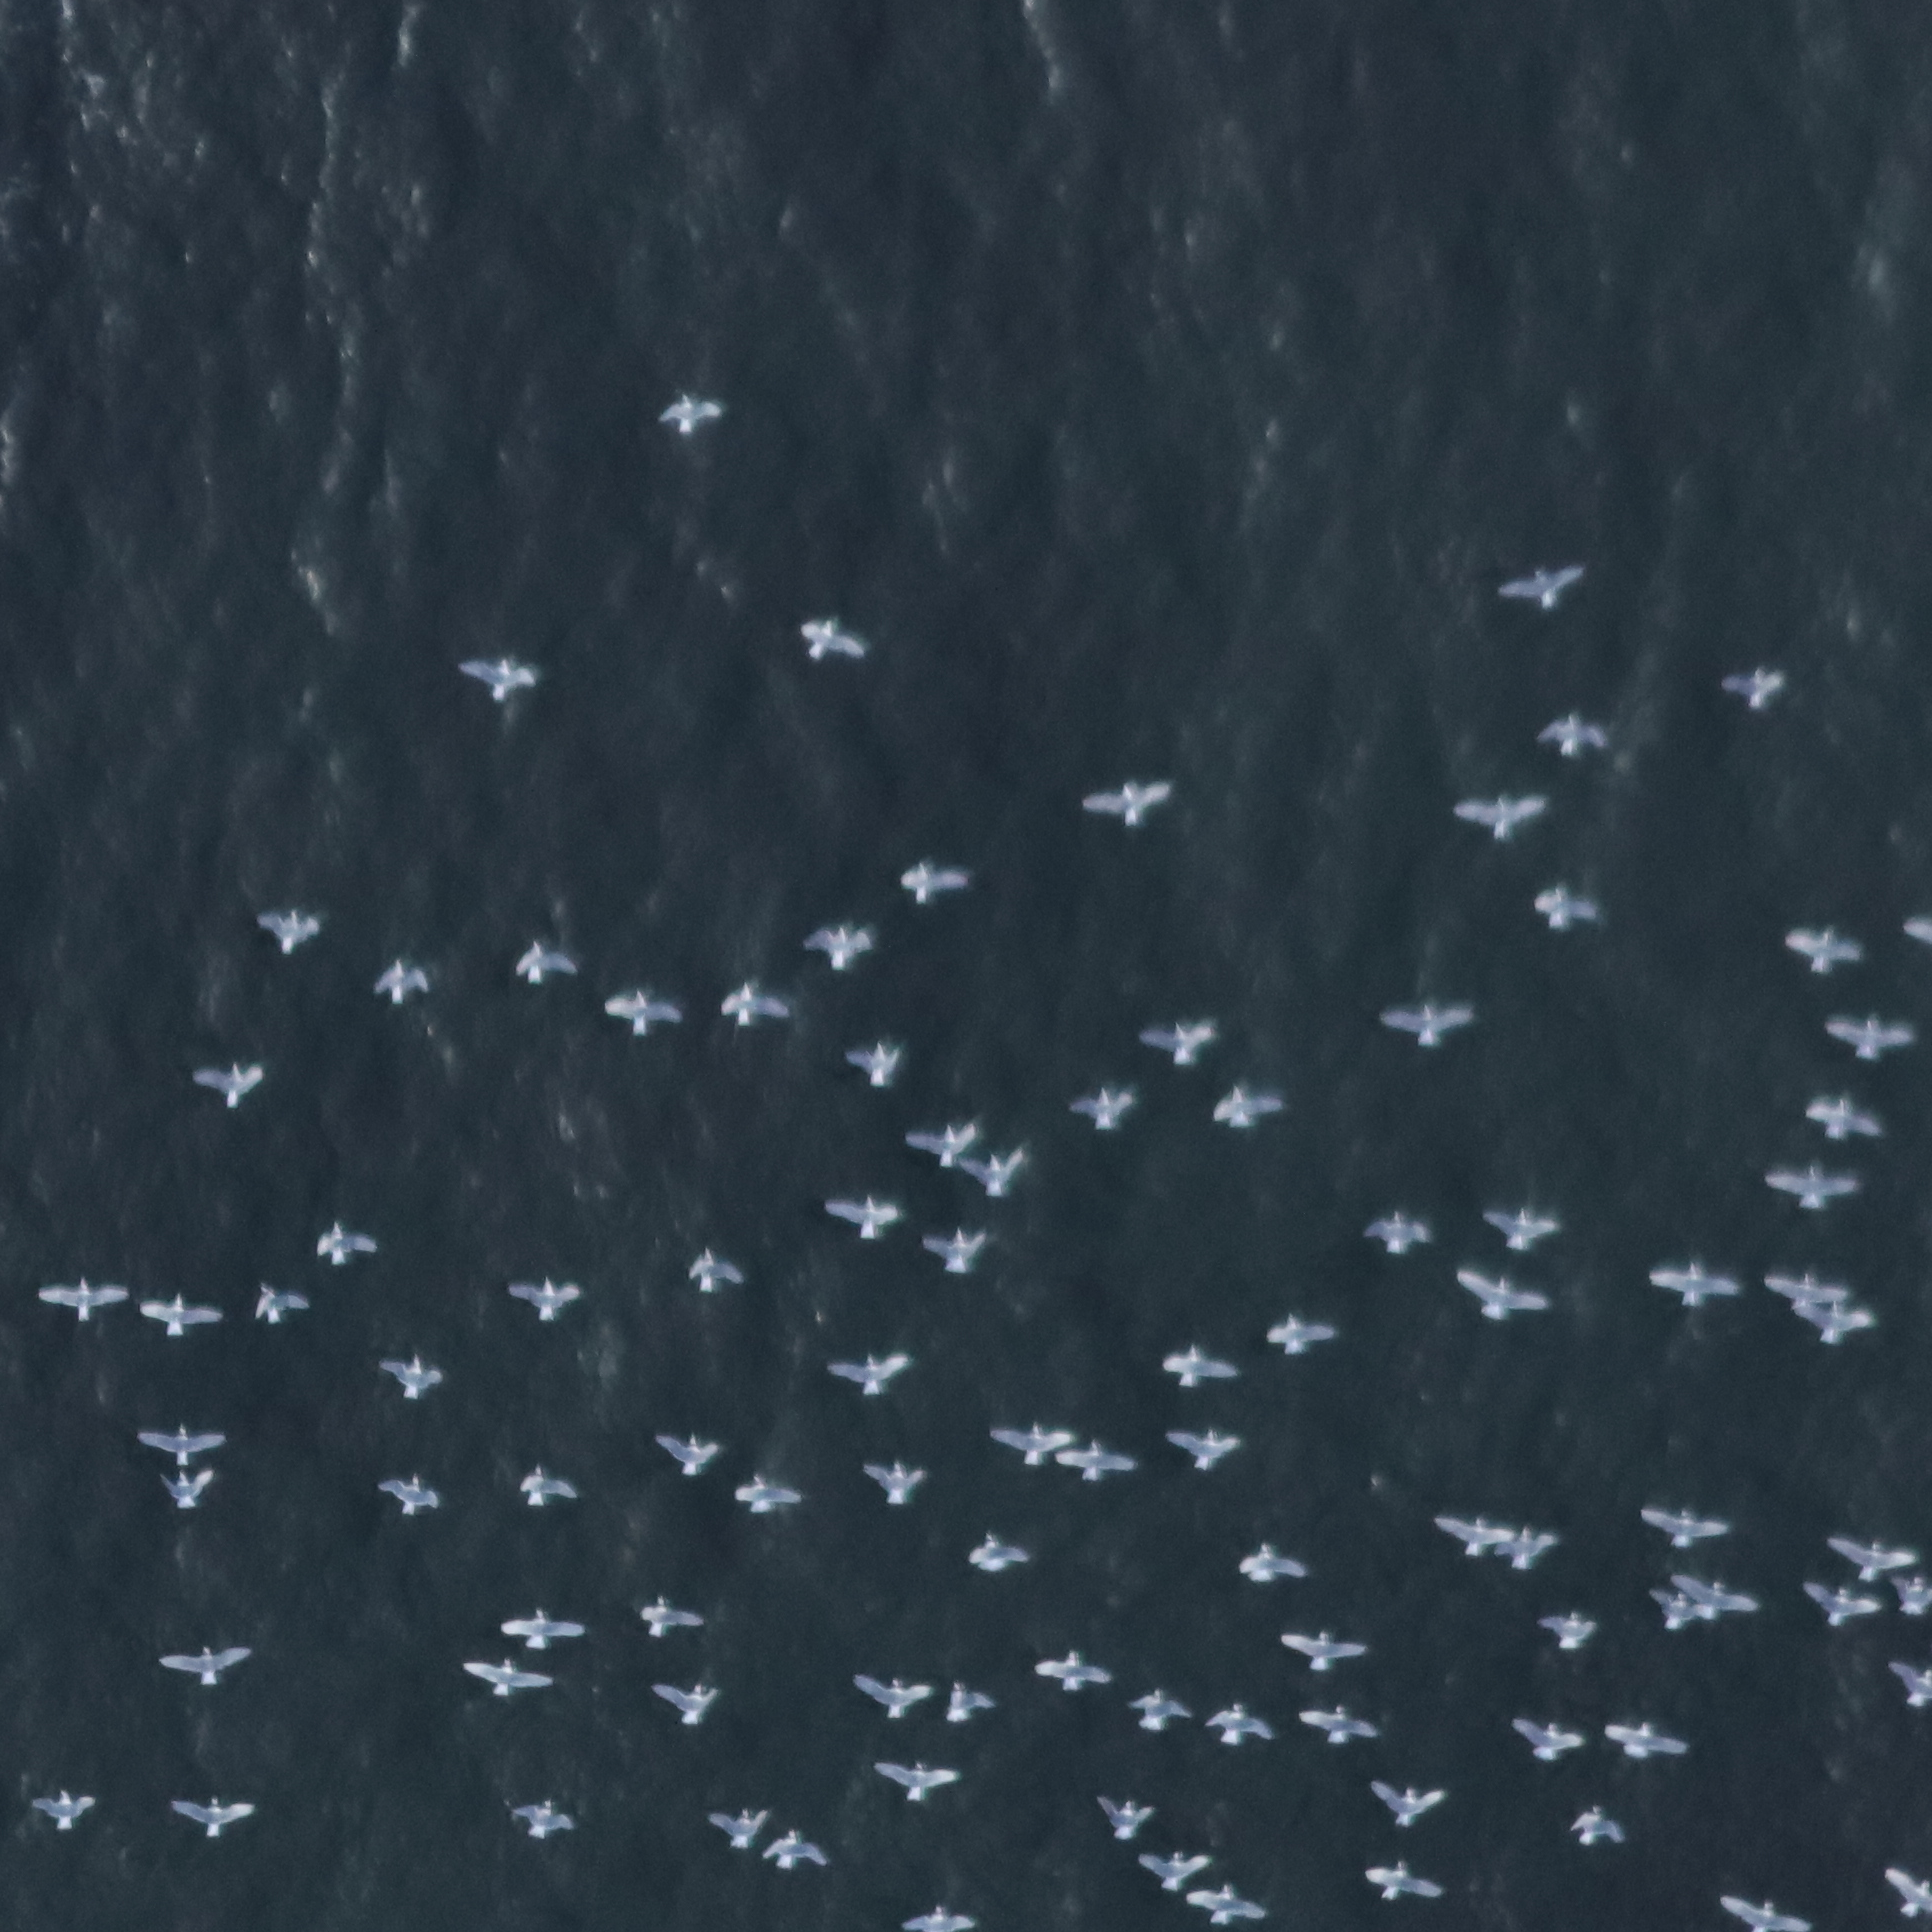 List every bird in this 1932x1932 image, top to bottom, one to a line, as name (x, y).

gull (687, 411)
gull (1543, 585)
gull (828, 637)
gull (498, 677)
gull (1756, 685)
gull (1573, 732)
gull (1134, 806)
gull (1503, 813)
gull (932, 880)
gull (1559, 906)
gull (291, 926)
gull (838, 943)
gull (1819, 946)
gull (539, 960)
gull (402, 977)
gull (741, 1007)
gull (635, 1011)
gull (1429, 1024)
gull (1180, 1031)
gull (1870, 1041)
gull (883, 1059)
gull (234, 1082)
gull (1102, 1105)
gull (1235, 1109)
gull (1834, 1121)
gull (949, 1148)
gull (991, 1172)
gull (1809, 1187)
gull (868, 1213)
gull (1519, 1228)
gull (1398, 1235)
gull (342, 1244)
gull (956, 1252)
gull (714, 1273)
gull (1697, 1279)
gull (1804, 1289)
gull (85, 1299)
gull (548, 1302)
gull (270, 1303)
gull (1501, 1303)
gull (184, 1313)
gull (1833, 1325)
gull (1296, 1333)
gull (1192, 1364)
gull (417, 1372)
gull (871, 1376)
gull (179, 1442)
gull (1032, 1448)
gull (1204, 1452)
gull (693, 1458)
gull (1094, 1462)
gull (892, 1482)
gull (540, 1484)
gull (763, 1493)
gull (187, 1496)
gull (414, 1497)
gull (1687, 1531)
gull (1470, 1532)
gull (1522, 1549)
gull (992, 1553)
gull (1873, 1560)
gull (1266, 1569)
gull (1910, 1599)
gull (1711, 1604)
gull (1832, 1605)
gull (1681, 1609)
gull (655, 1618)
gull (1571, 1631)
gull (533, 1633)
gull (1326, 1651)
gull (207, 1665)
gull (1072, 1670)
gull (502, 1676)
gull (1921, 1686)
gull (899, 1700)
gull (961, 1702)
gull (691, 1705)
gull (1154, 1709)
gull (1339, 1722)
gull (1233, 1725)
gull (1550, 1738)
gull (1644, 1740)
gull (918, 1780)
gull (1408, 1804)
gull (68, 1812)
gull (214, 1818)
gull (544, 1819)
gull (1127, 1819)
gull (1596, 1826)
gull (741, 1829)
gull (792, 1849)
gull (1175, 1869)
gull (1394, 1878)
gull (1922, 1898)
gull (1225, 1907)
gull (1762, 1920)
gull (943, 1925)